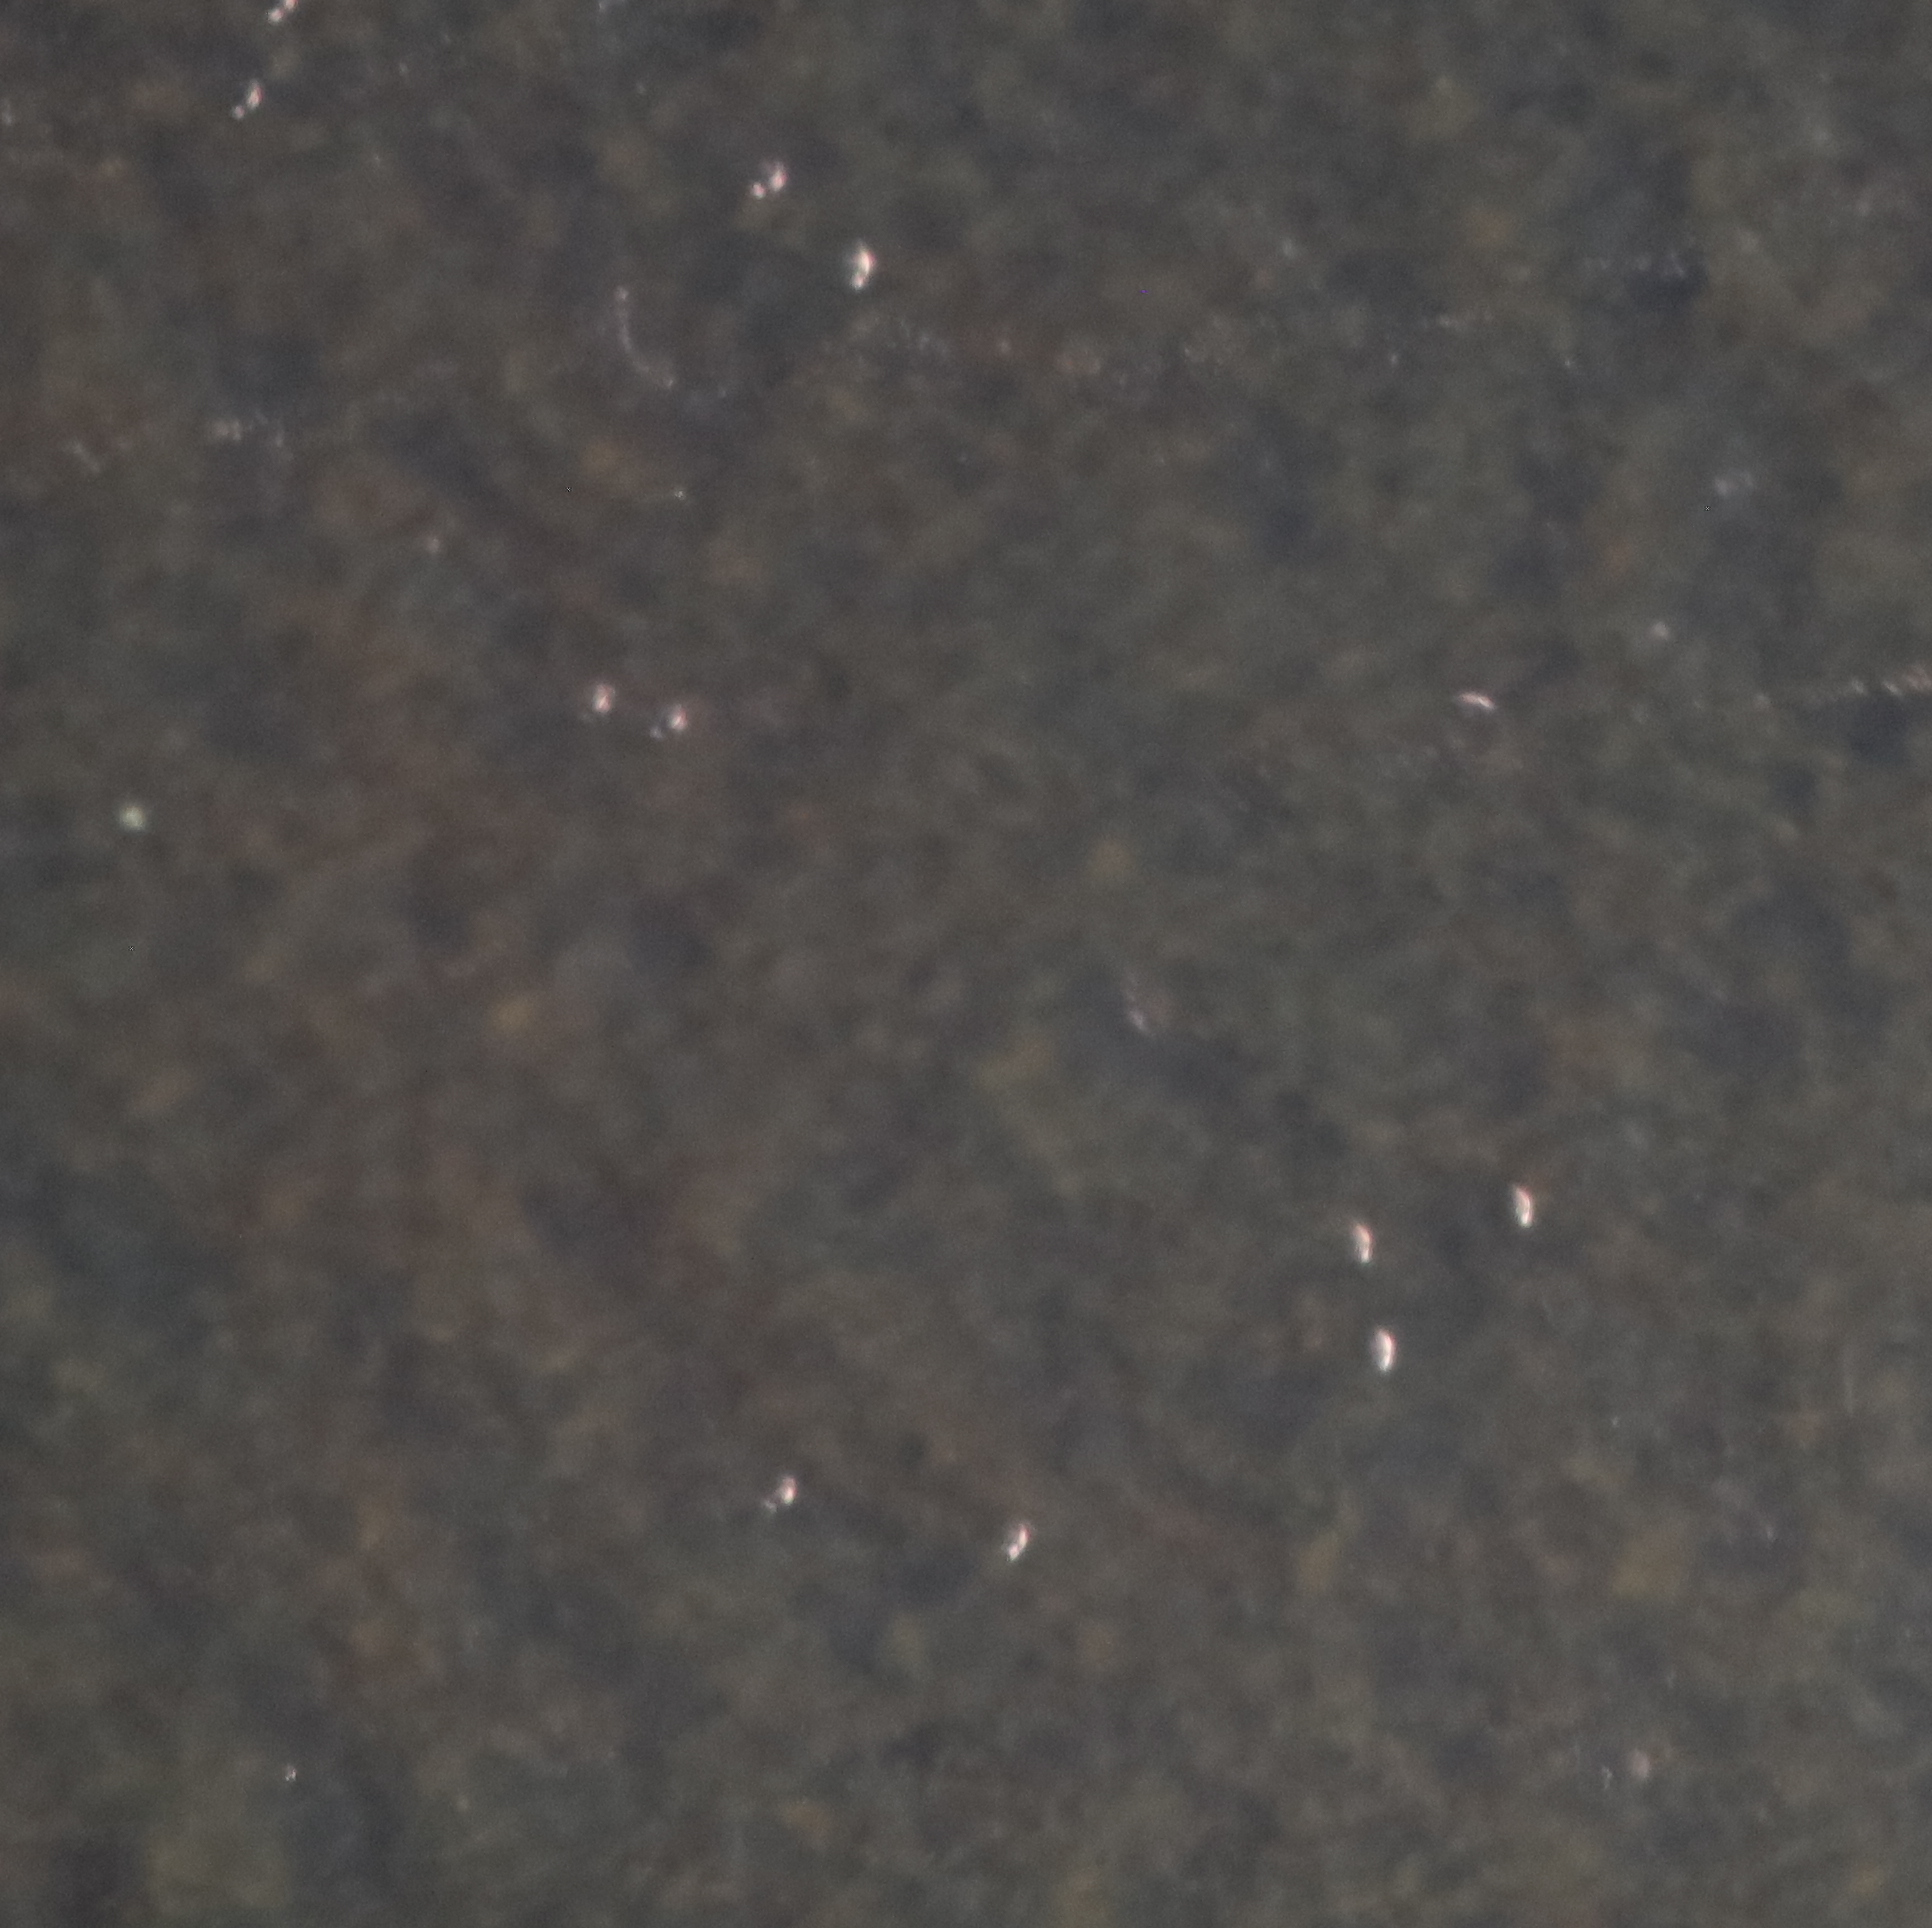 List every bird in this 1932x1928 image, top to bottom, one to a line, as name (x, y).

brant (248, 95)
brant (767, 174)
other bird (856, 266)
brant (595, 700)
brant (1472, 708)
brant (666, 721)
other bird (1521, 1207)
other bird (1357, 1242)
other bird (1385, 1351)
other bird (784, 1493)
other bird (1014, 1542)